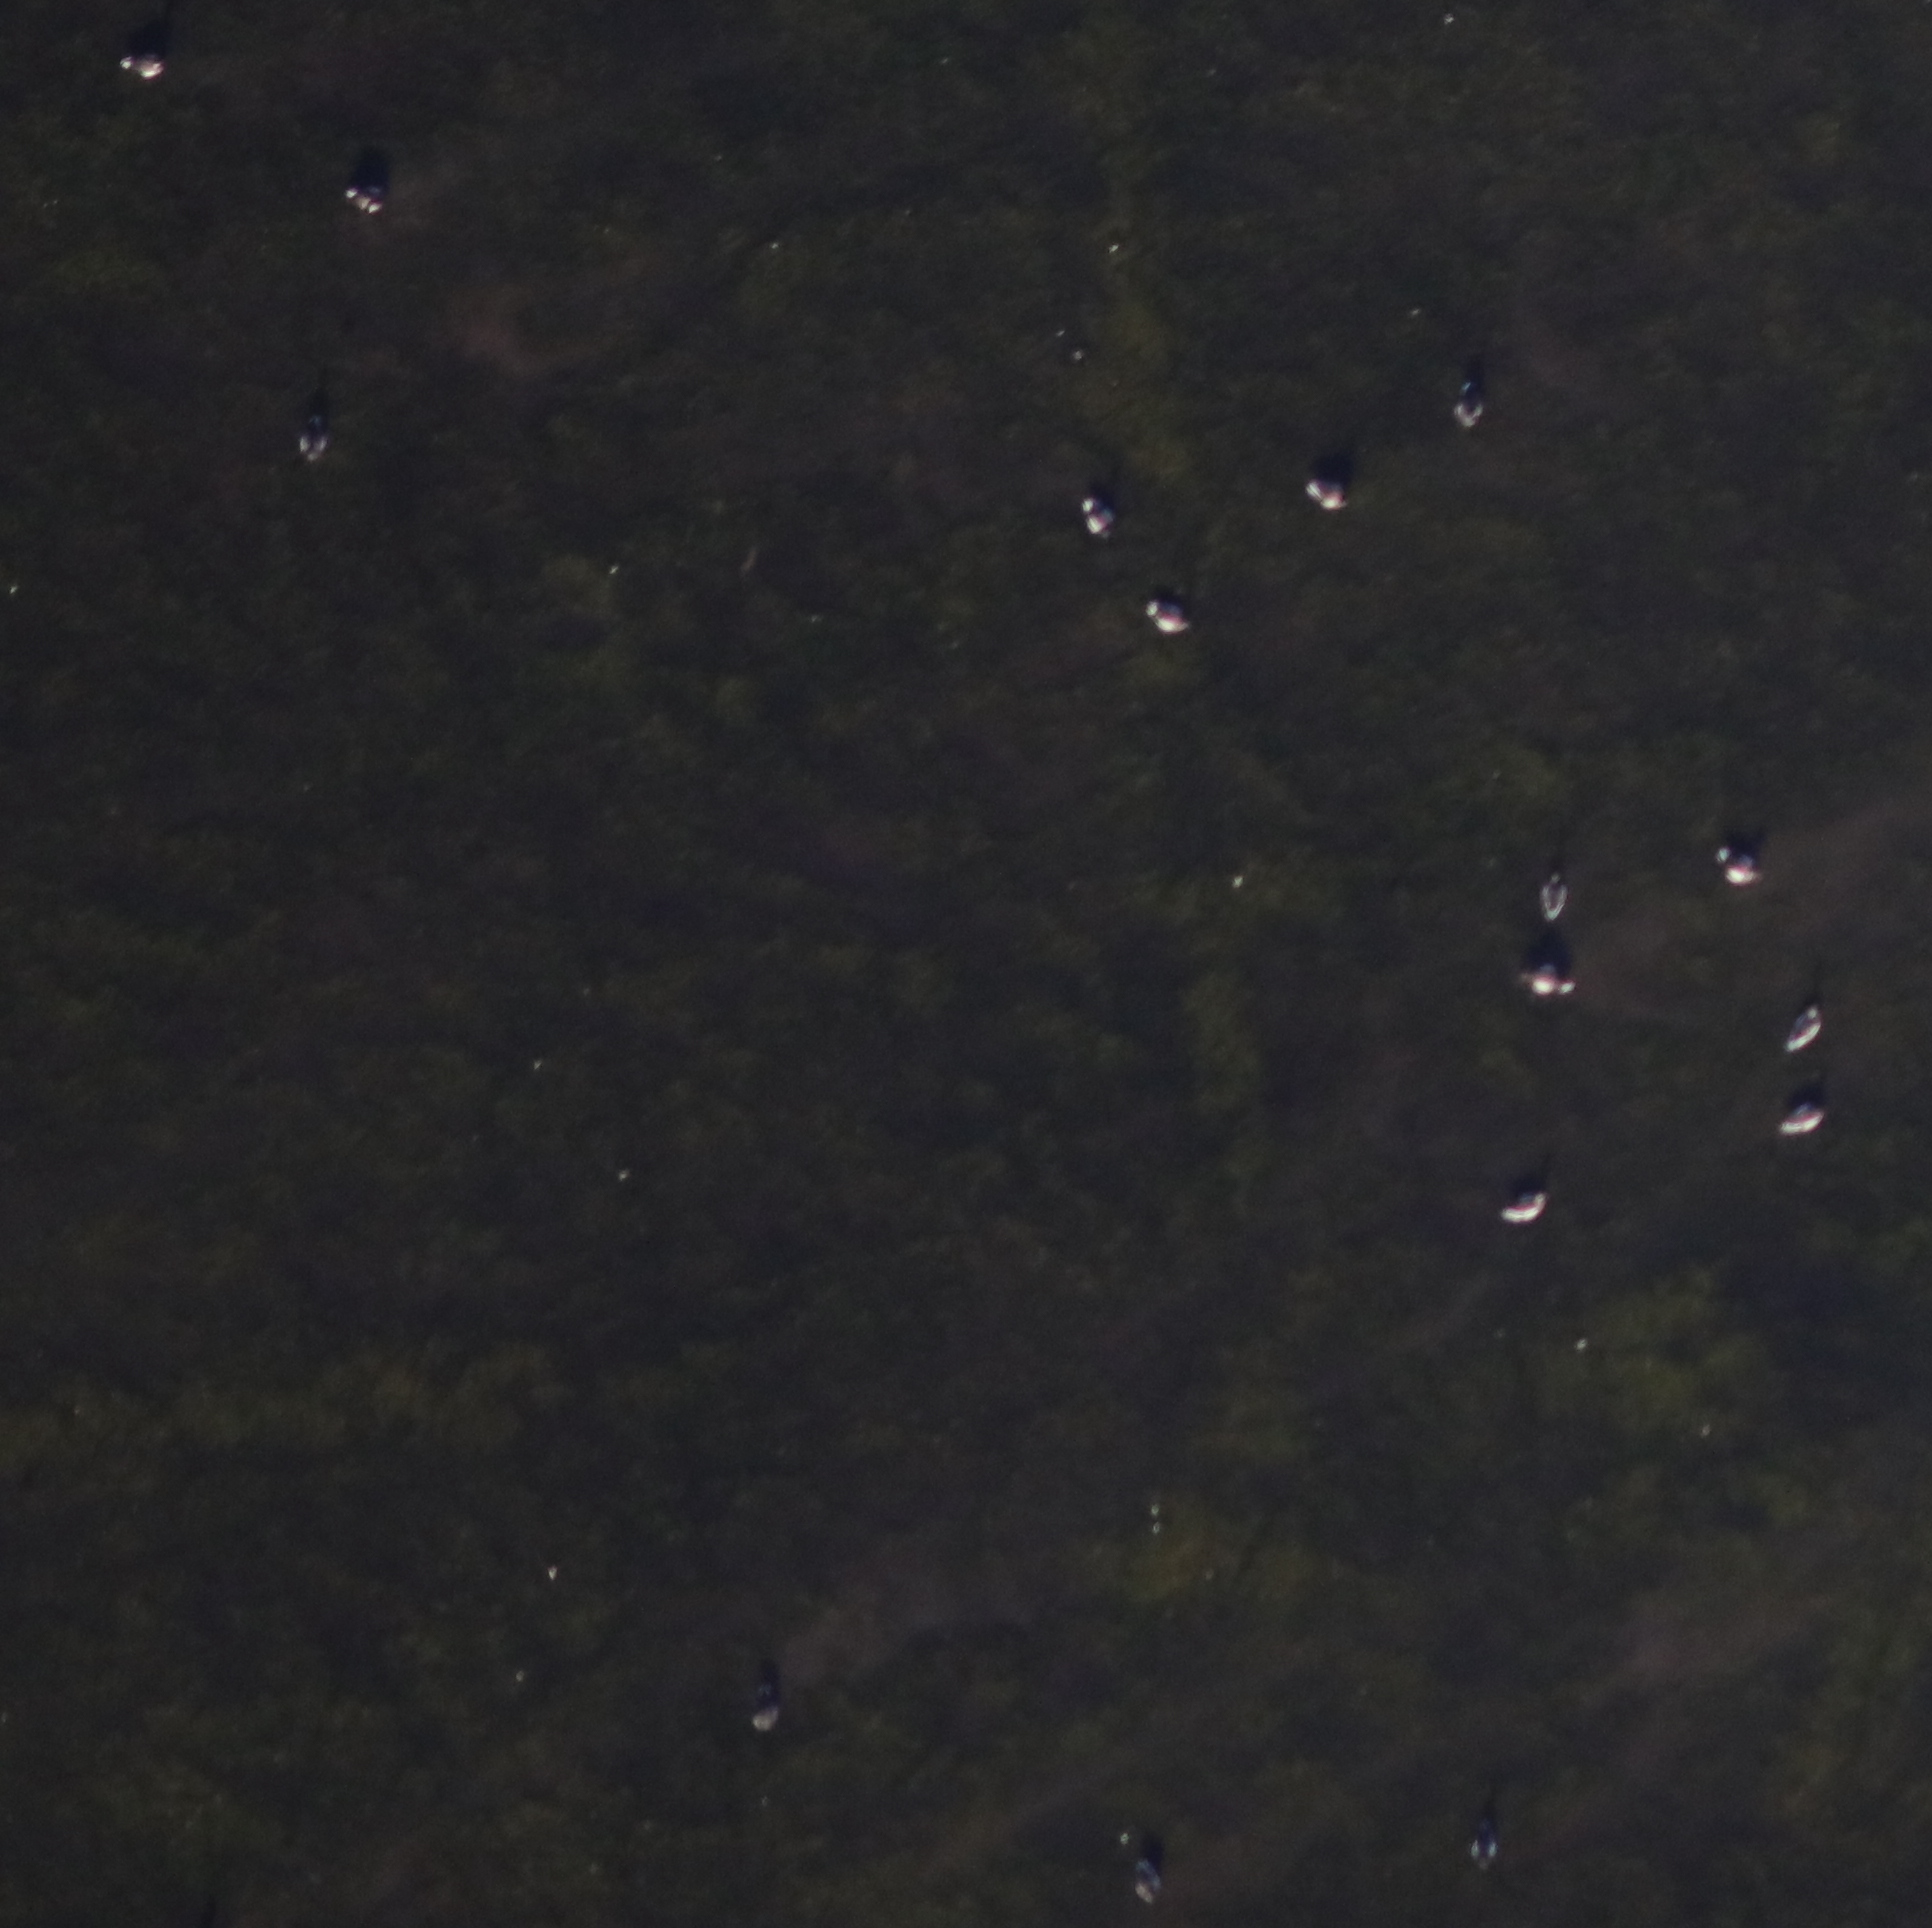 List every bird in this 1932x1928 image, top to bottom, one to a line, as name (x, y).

brant (144, 63)
brant (368, 199)
brant (1467, 409)
brant (315, 441)
brant (1328, 496)
brant (1101, 517)
brant (1170, 618)
brant (1741, 868)
brant (1556, 897)
brant (1545, 977)
brant (1809, 1027)
brant (1804, 1119)
brant (1528, 1212)
brant (767, 1724)
brant (1485, 1846)
brant (1148, 1884)